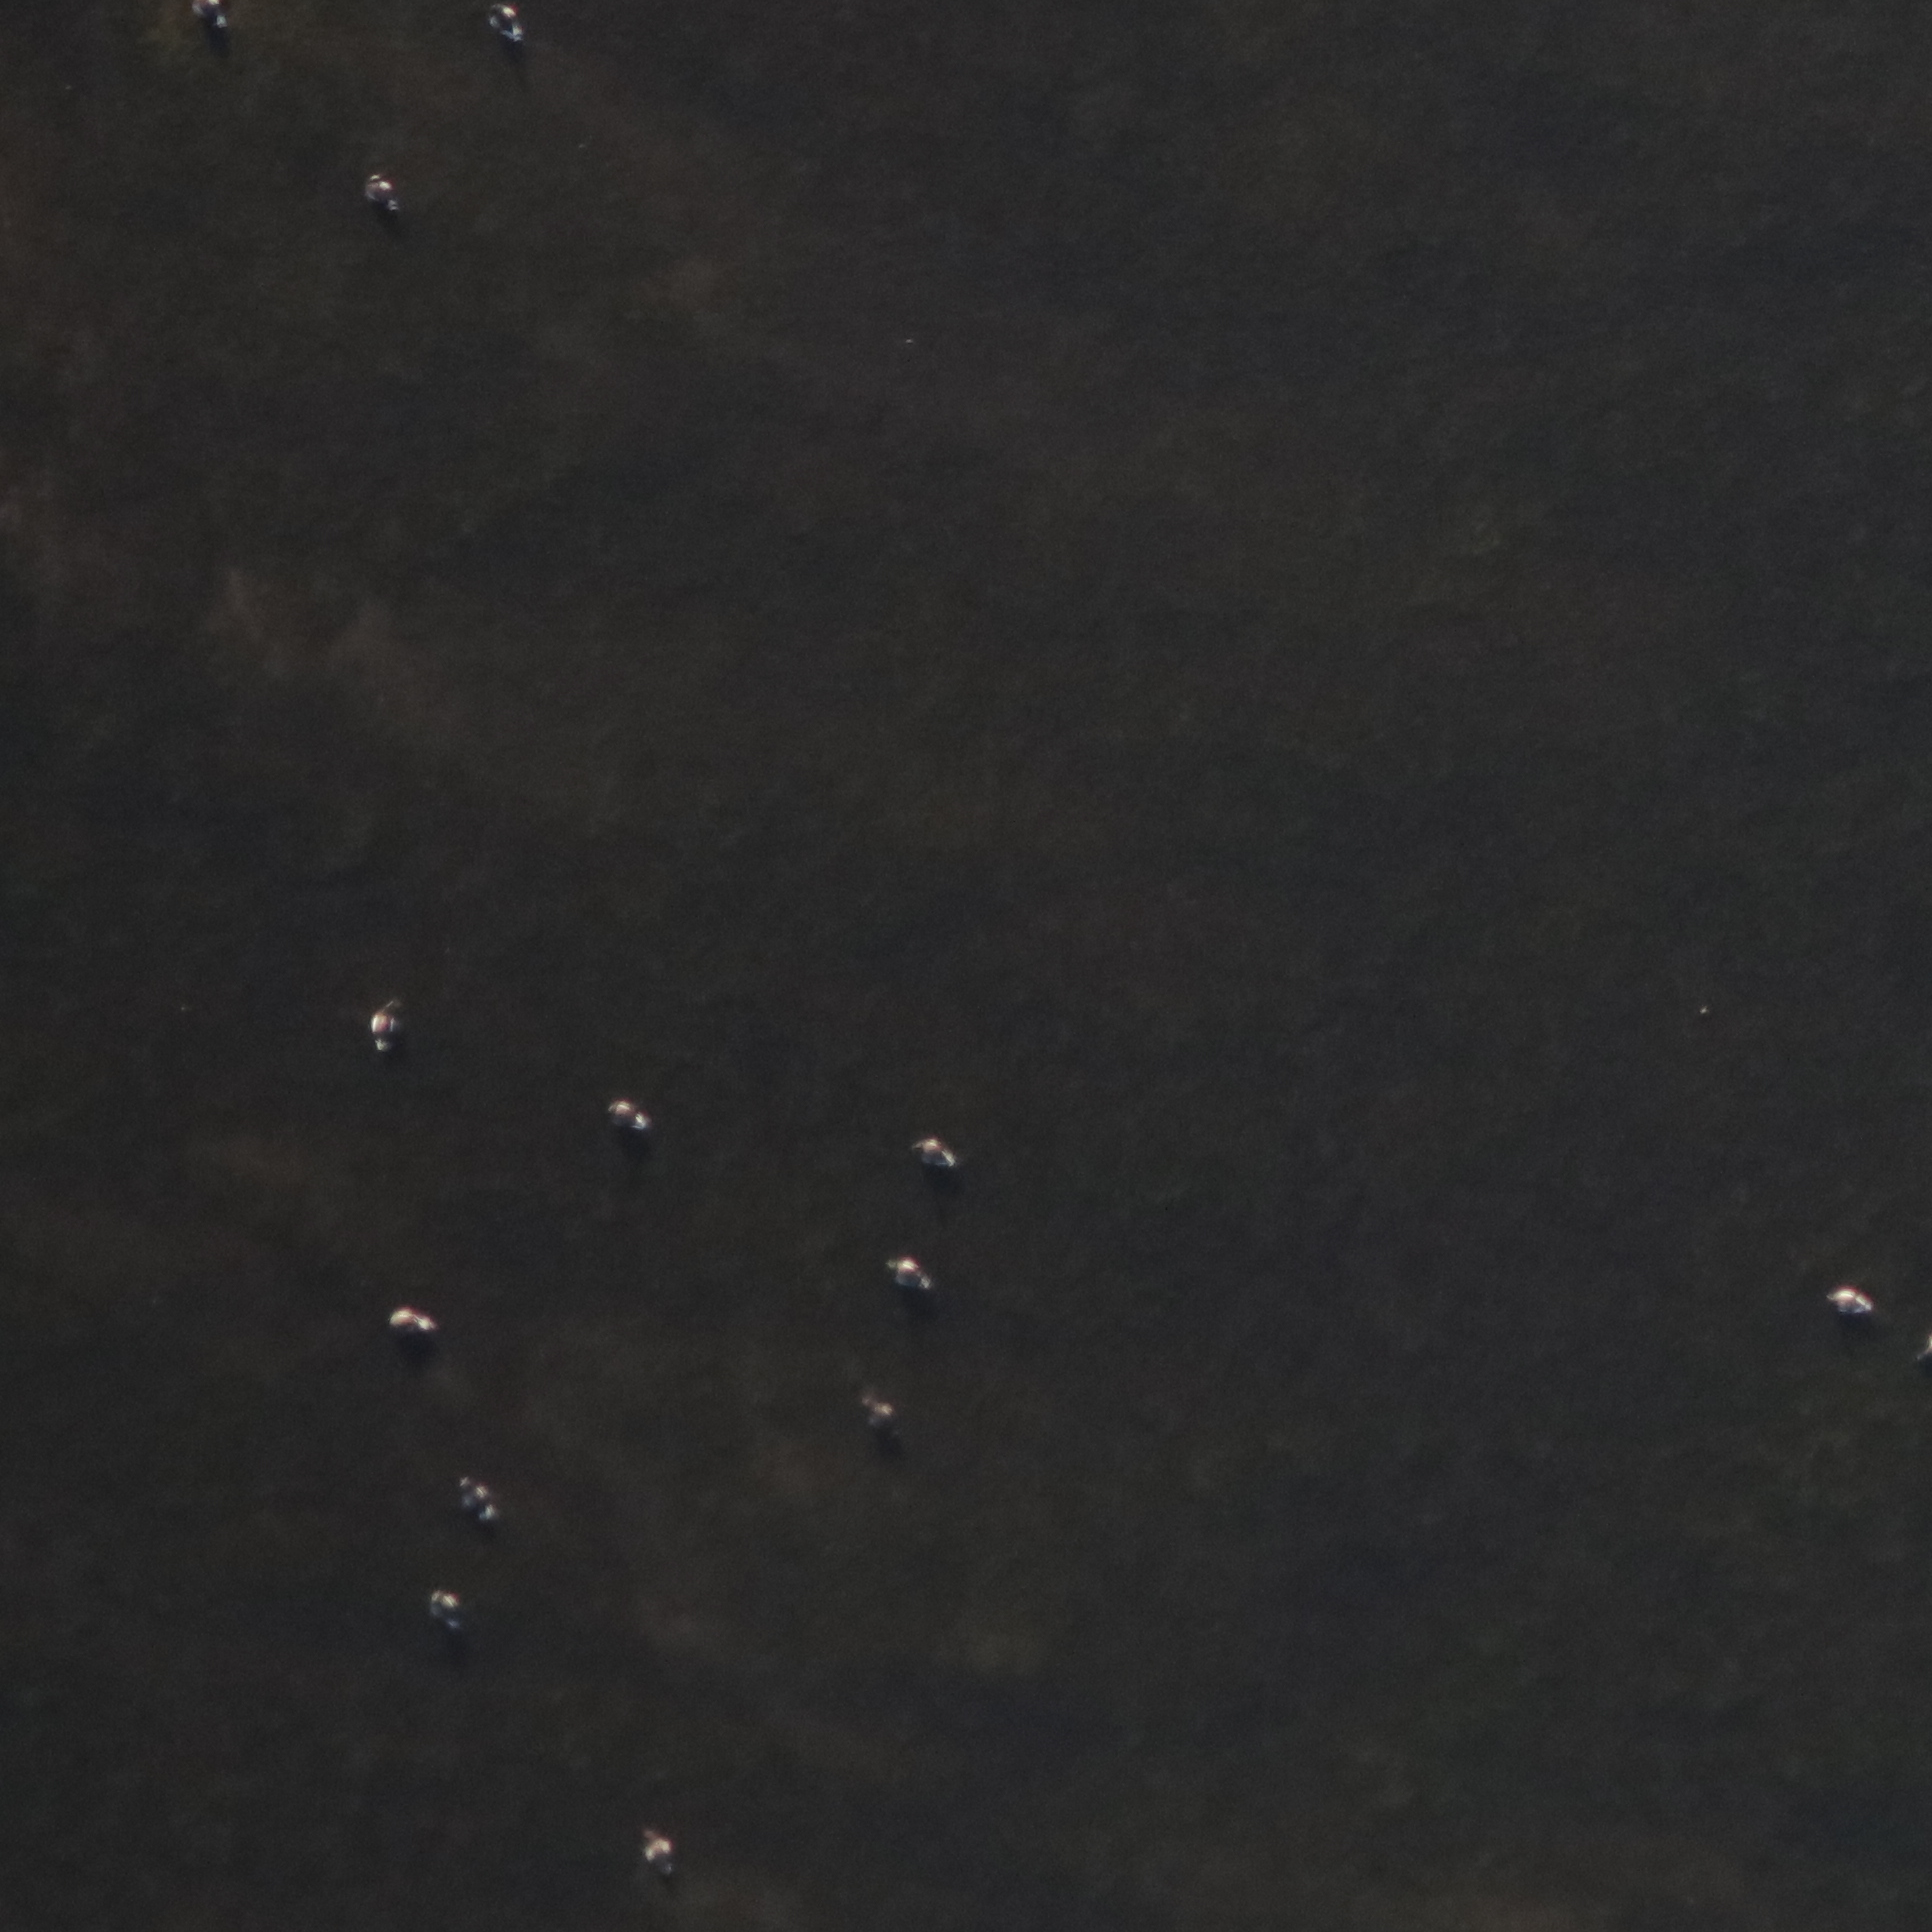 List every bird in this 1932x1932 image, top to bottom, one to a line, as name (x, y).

brant (210, 5)
brant (507, 20)
brant (380, 193)
brant (386, 1026)
brant (629, 1116)
brant (933, 1153)
brant (908, 1275)
brant (1847, 1300)
brant (406, 1319)
brant (874, 1425)
brant (478, 1498)
brant (447, 1609)
brant (658, 1851)